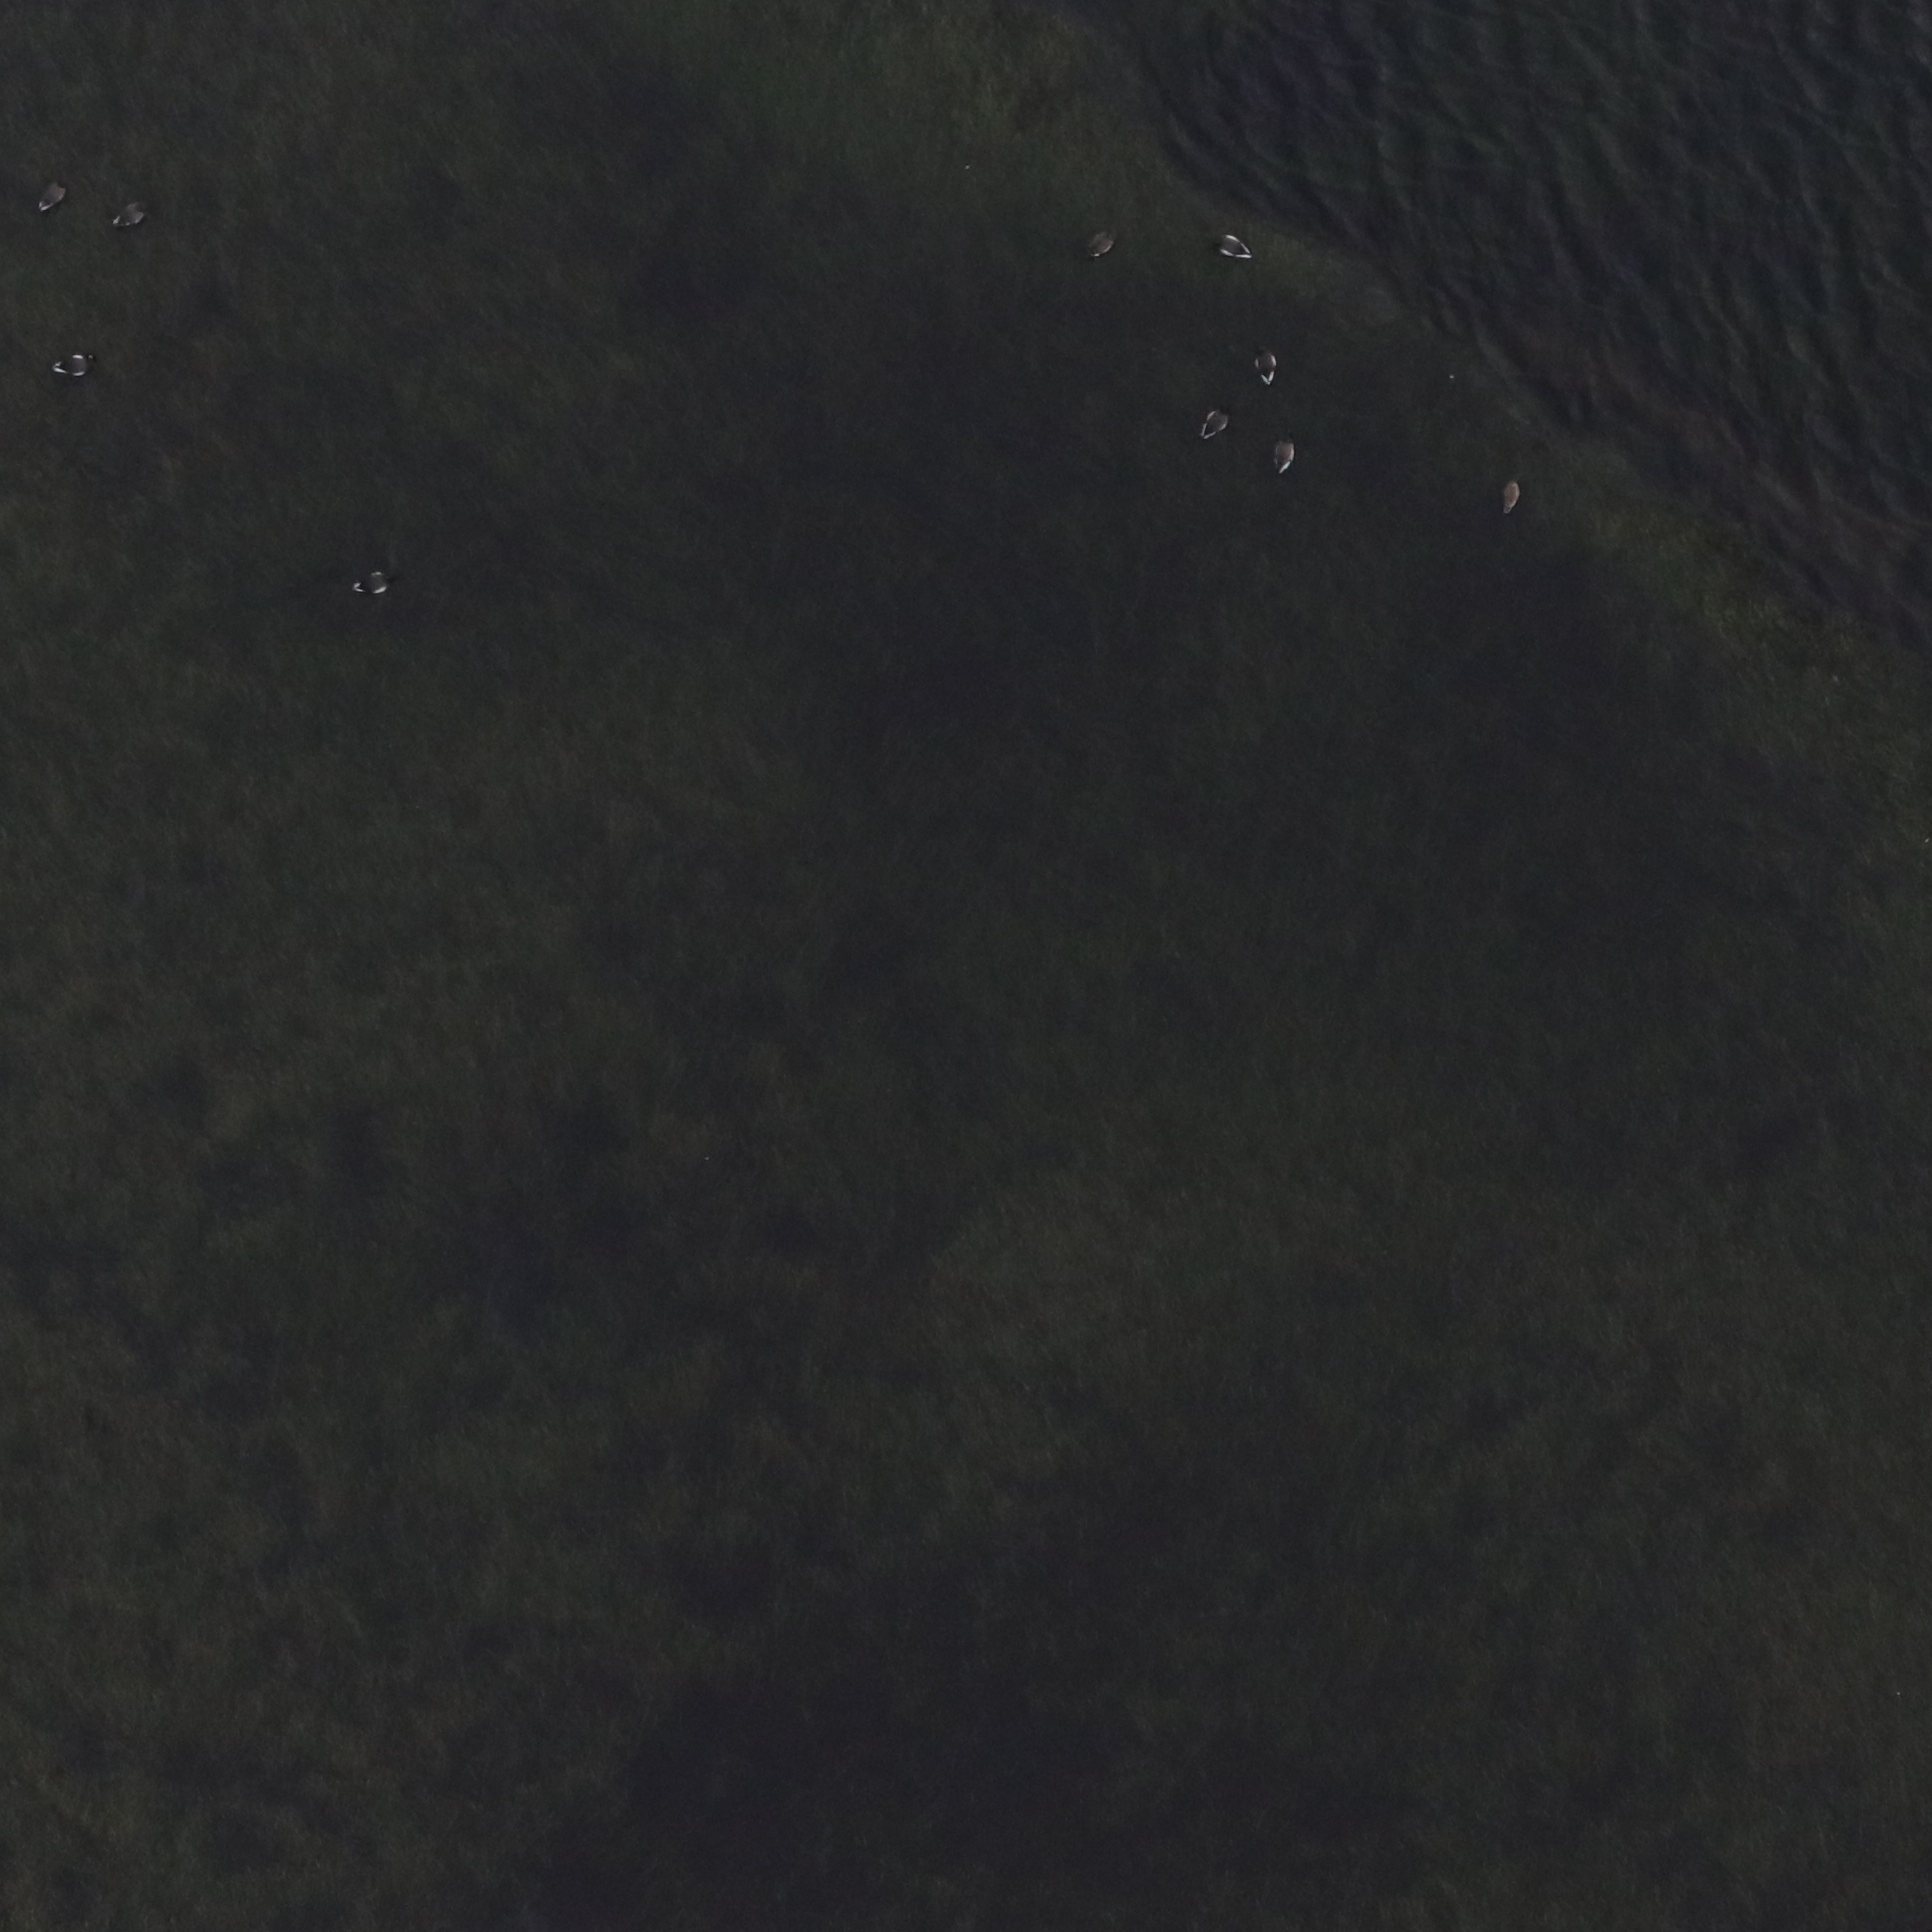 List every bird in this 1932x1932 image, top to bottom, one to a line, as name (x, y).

brant (49, 195)
brant (130, 213)
brant (1103, 244)
brant (1234, 246)
brant (75, 365)
brant (1266, 366)
brant (1217, 421)
brant (1284, 454)
other bird (1511, 496)
brant (374, 583)